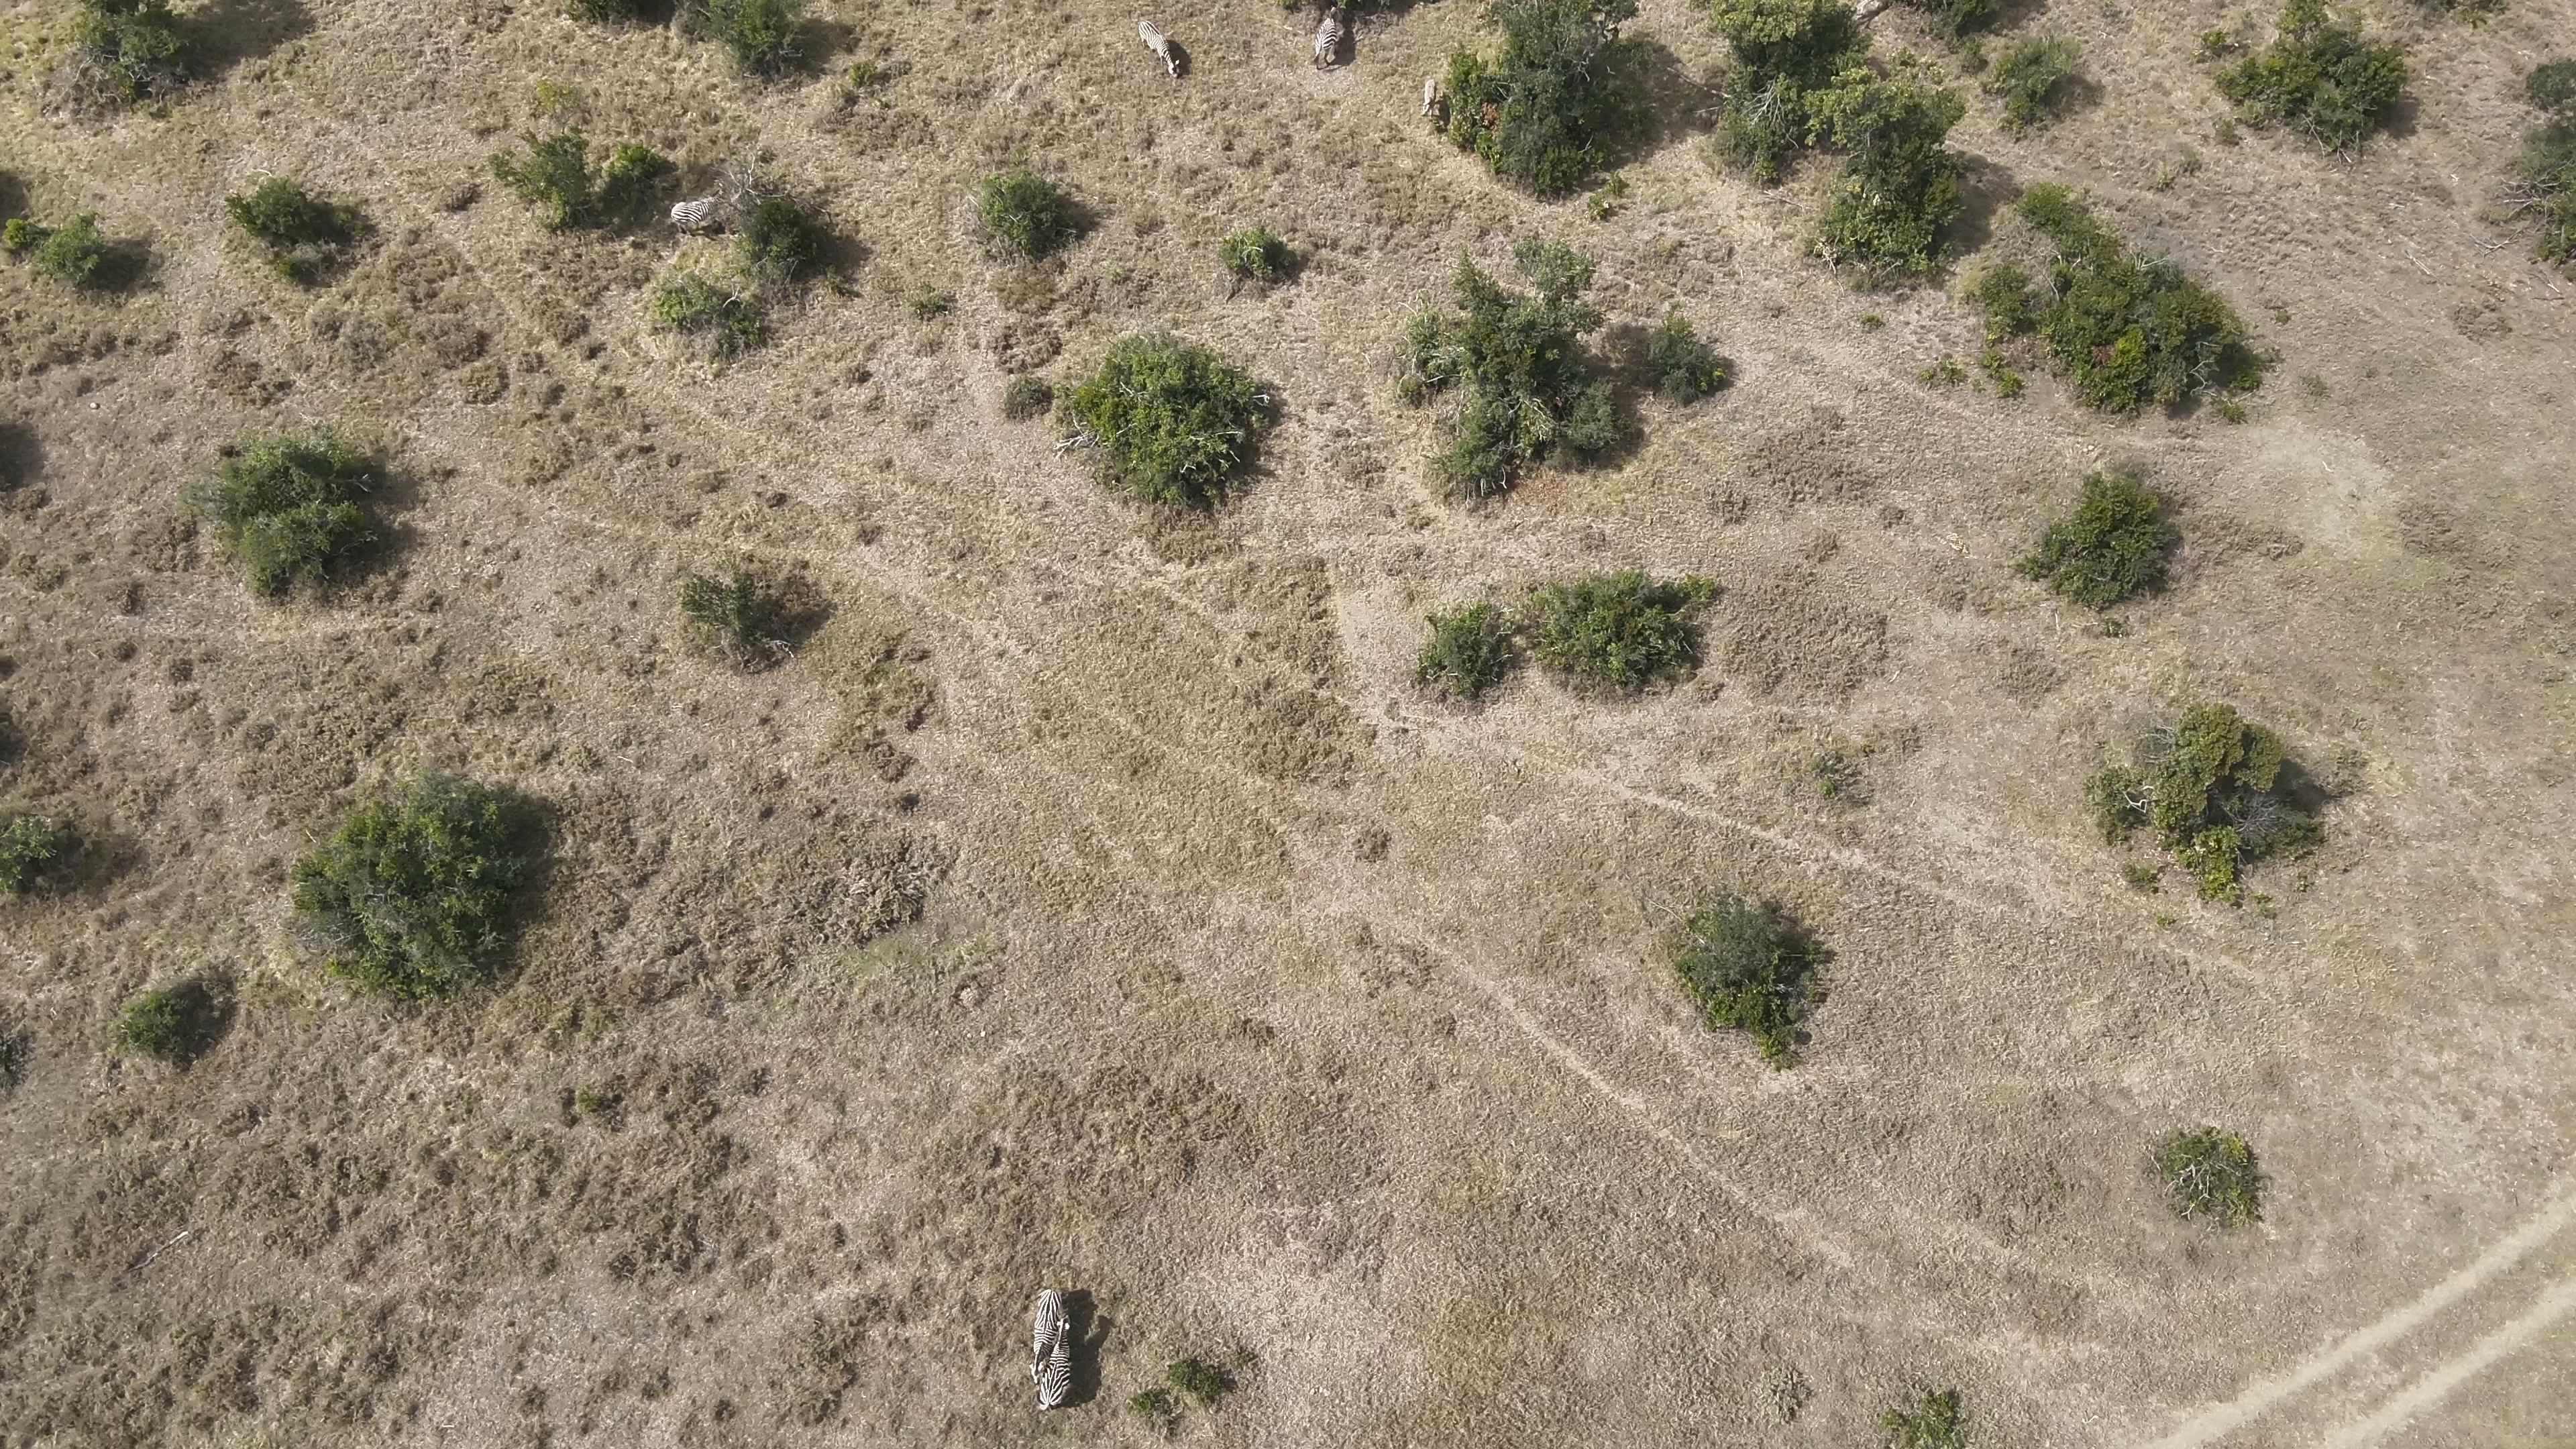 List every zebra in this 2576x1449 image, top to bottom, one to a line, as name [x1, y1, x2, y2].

zebra [1312, 12, 1341, 79]
zebra [1139, 19, 1180, 77]
zebra [1412, 73, 1453, 129]
zebra [665, 192, 717, 225]
zebra [1028, 1295, 1057, 1380]
zebra [1034, 1363, 1071, 1409]